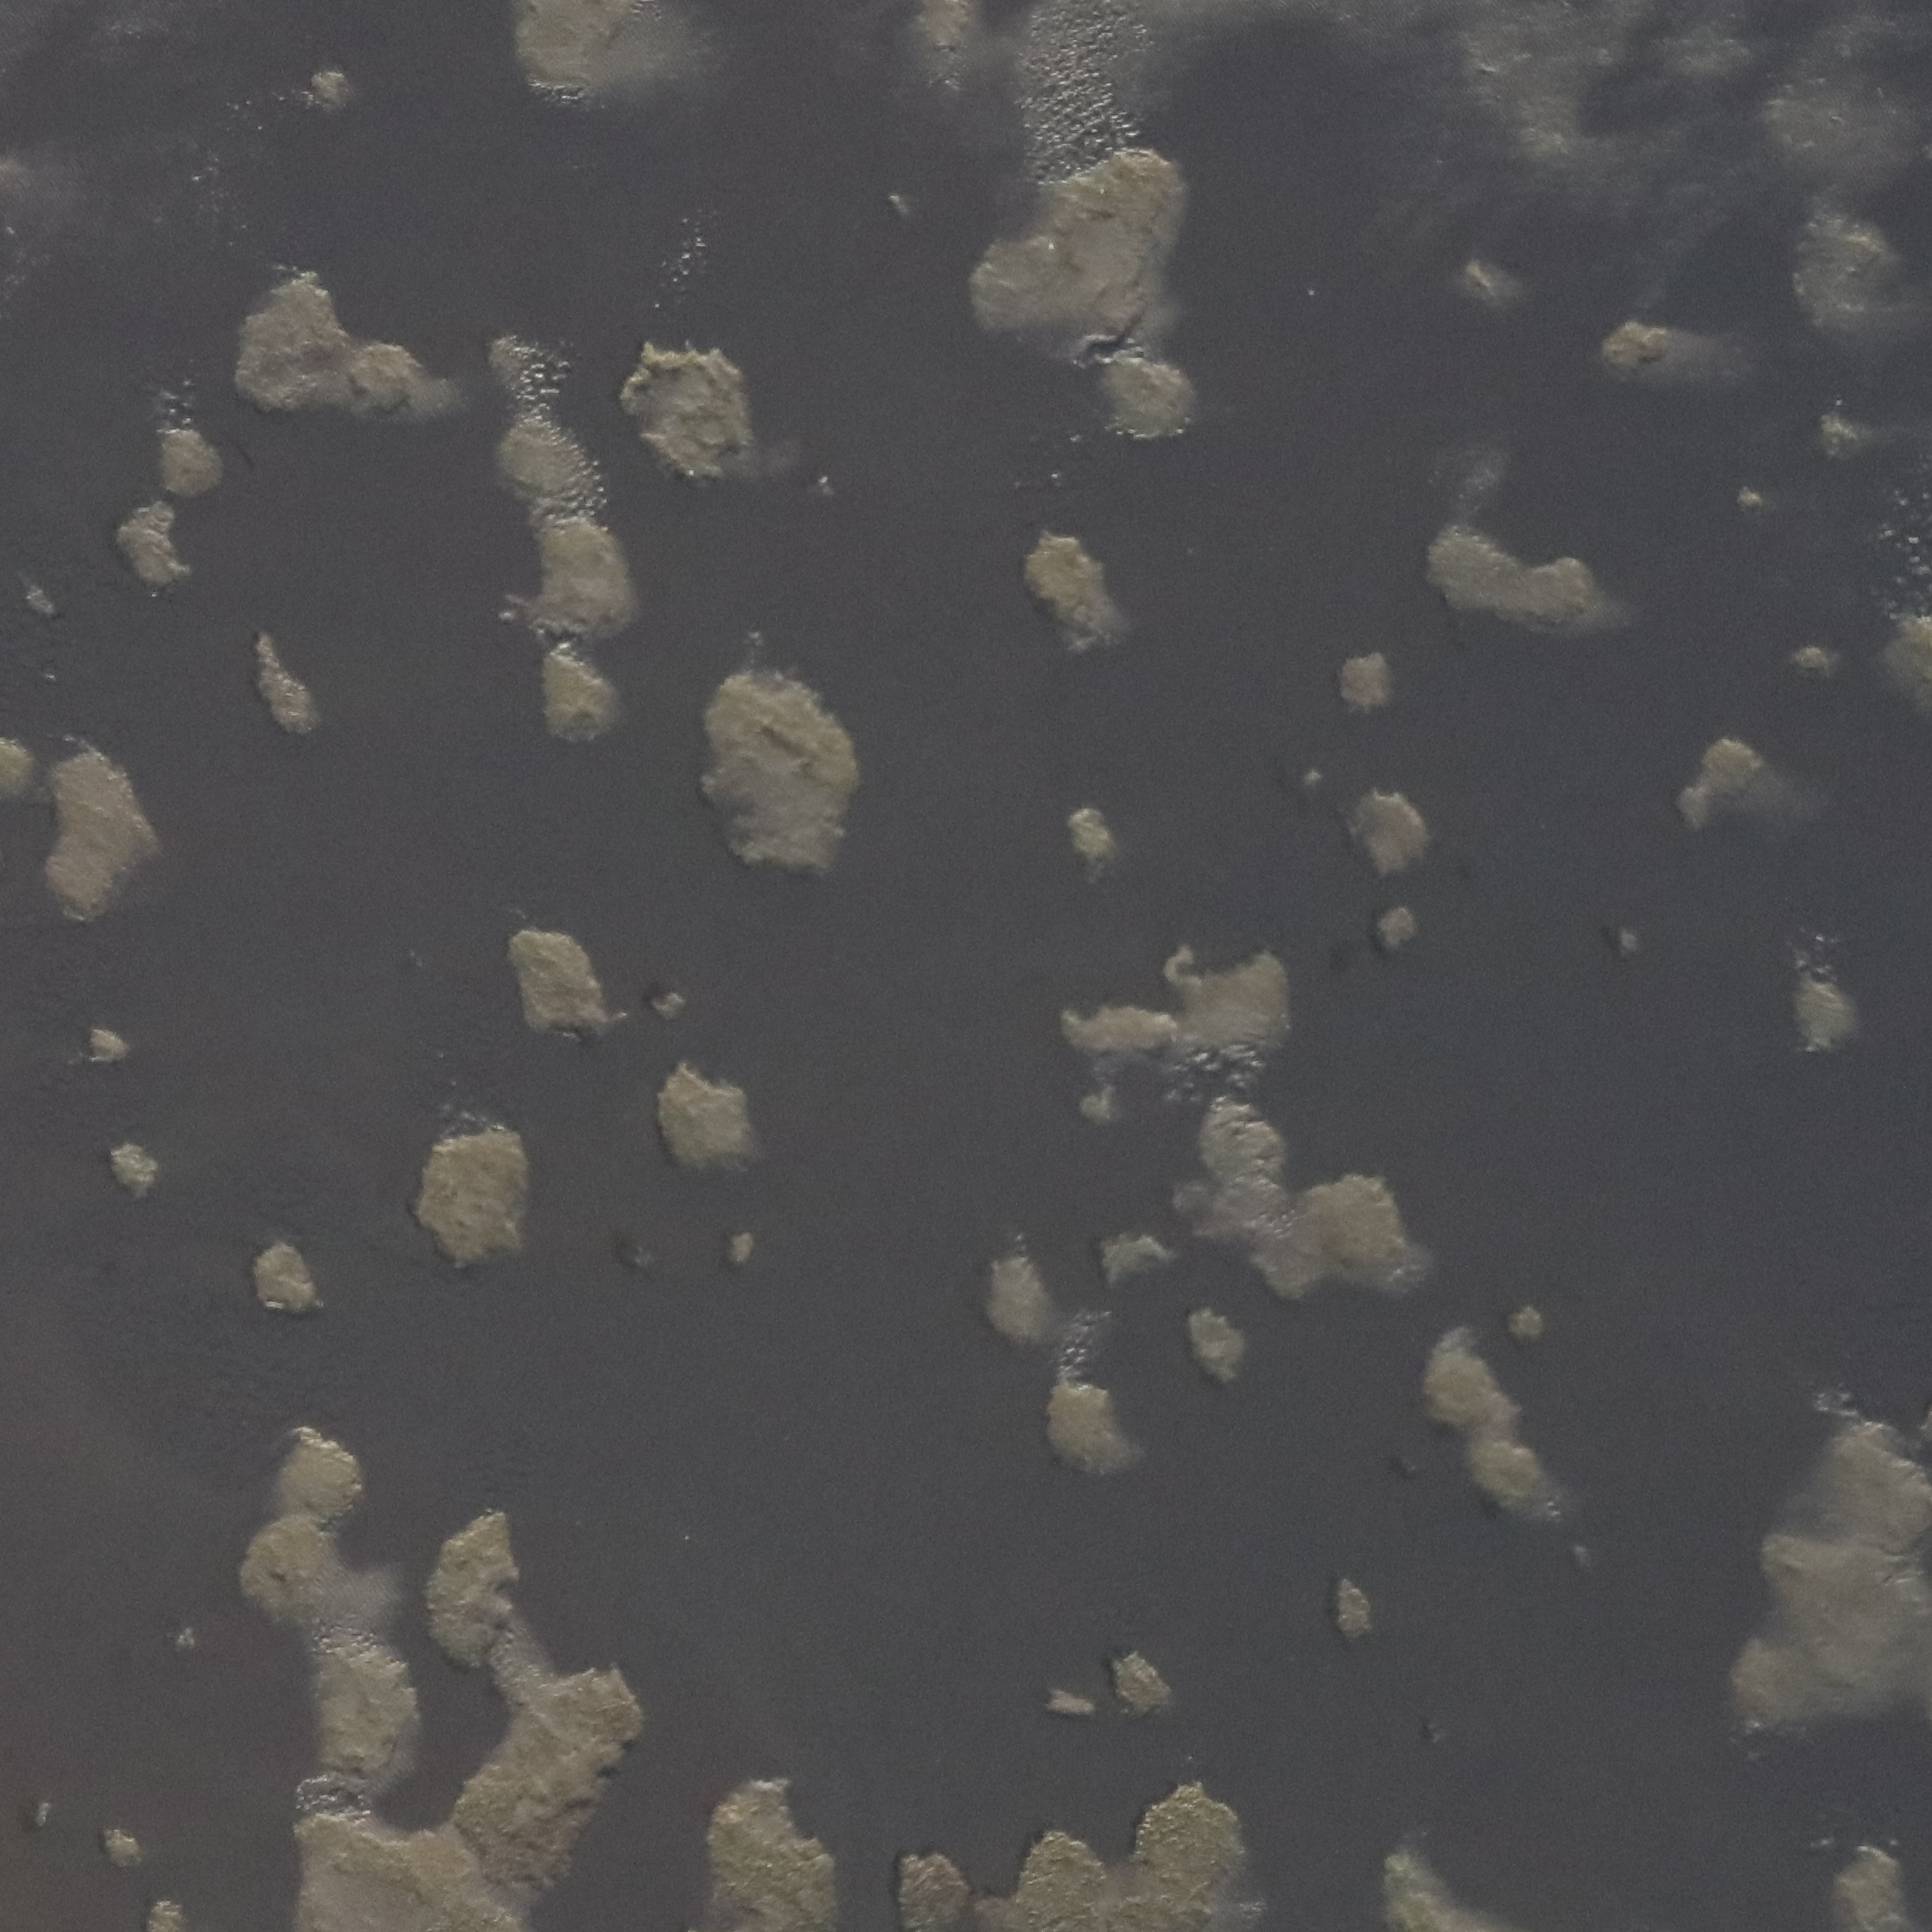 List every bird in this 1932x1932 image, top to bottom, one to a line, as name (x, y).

None